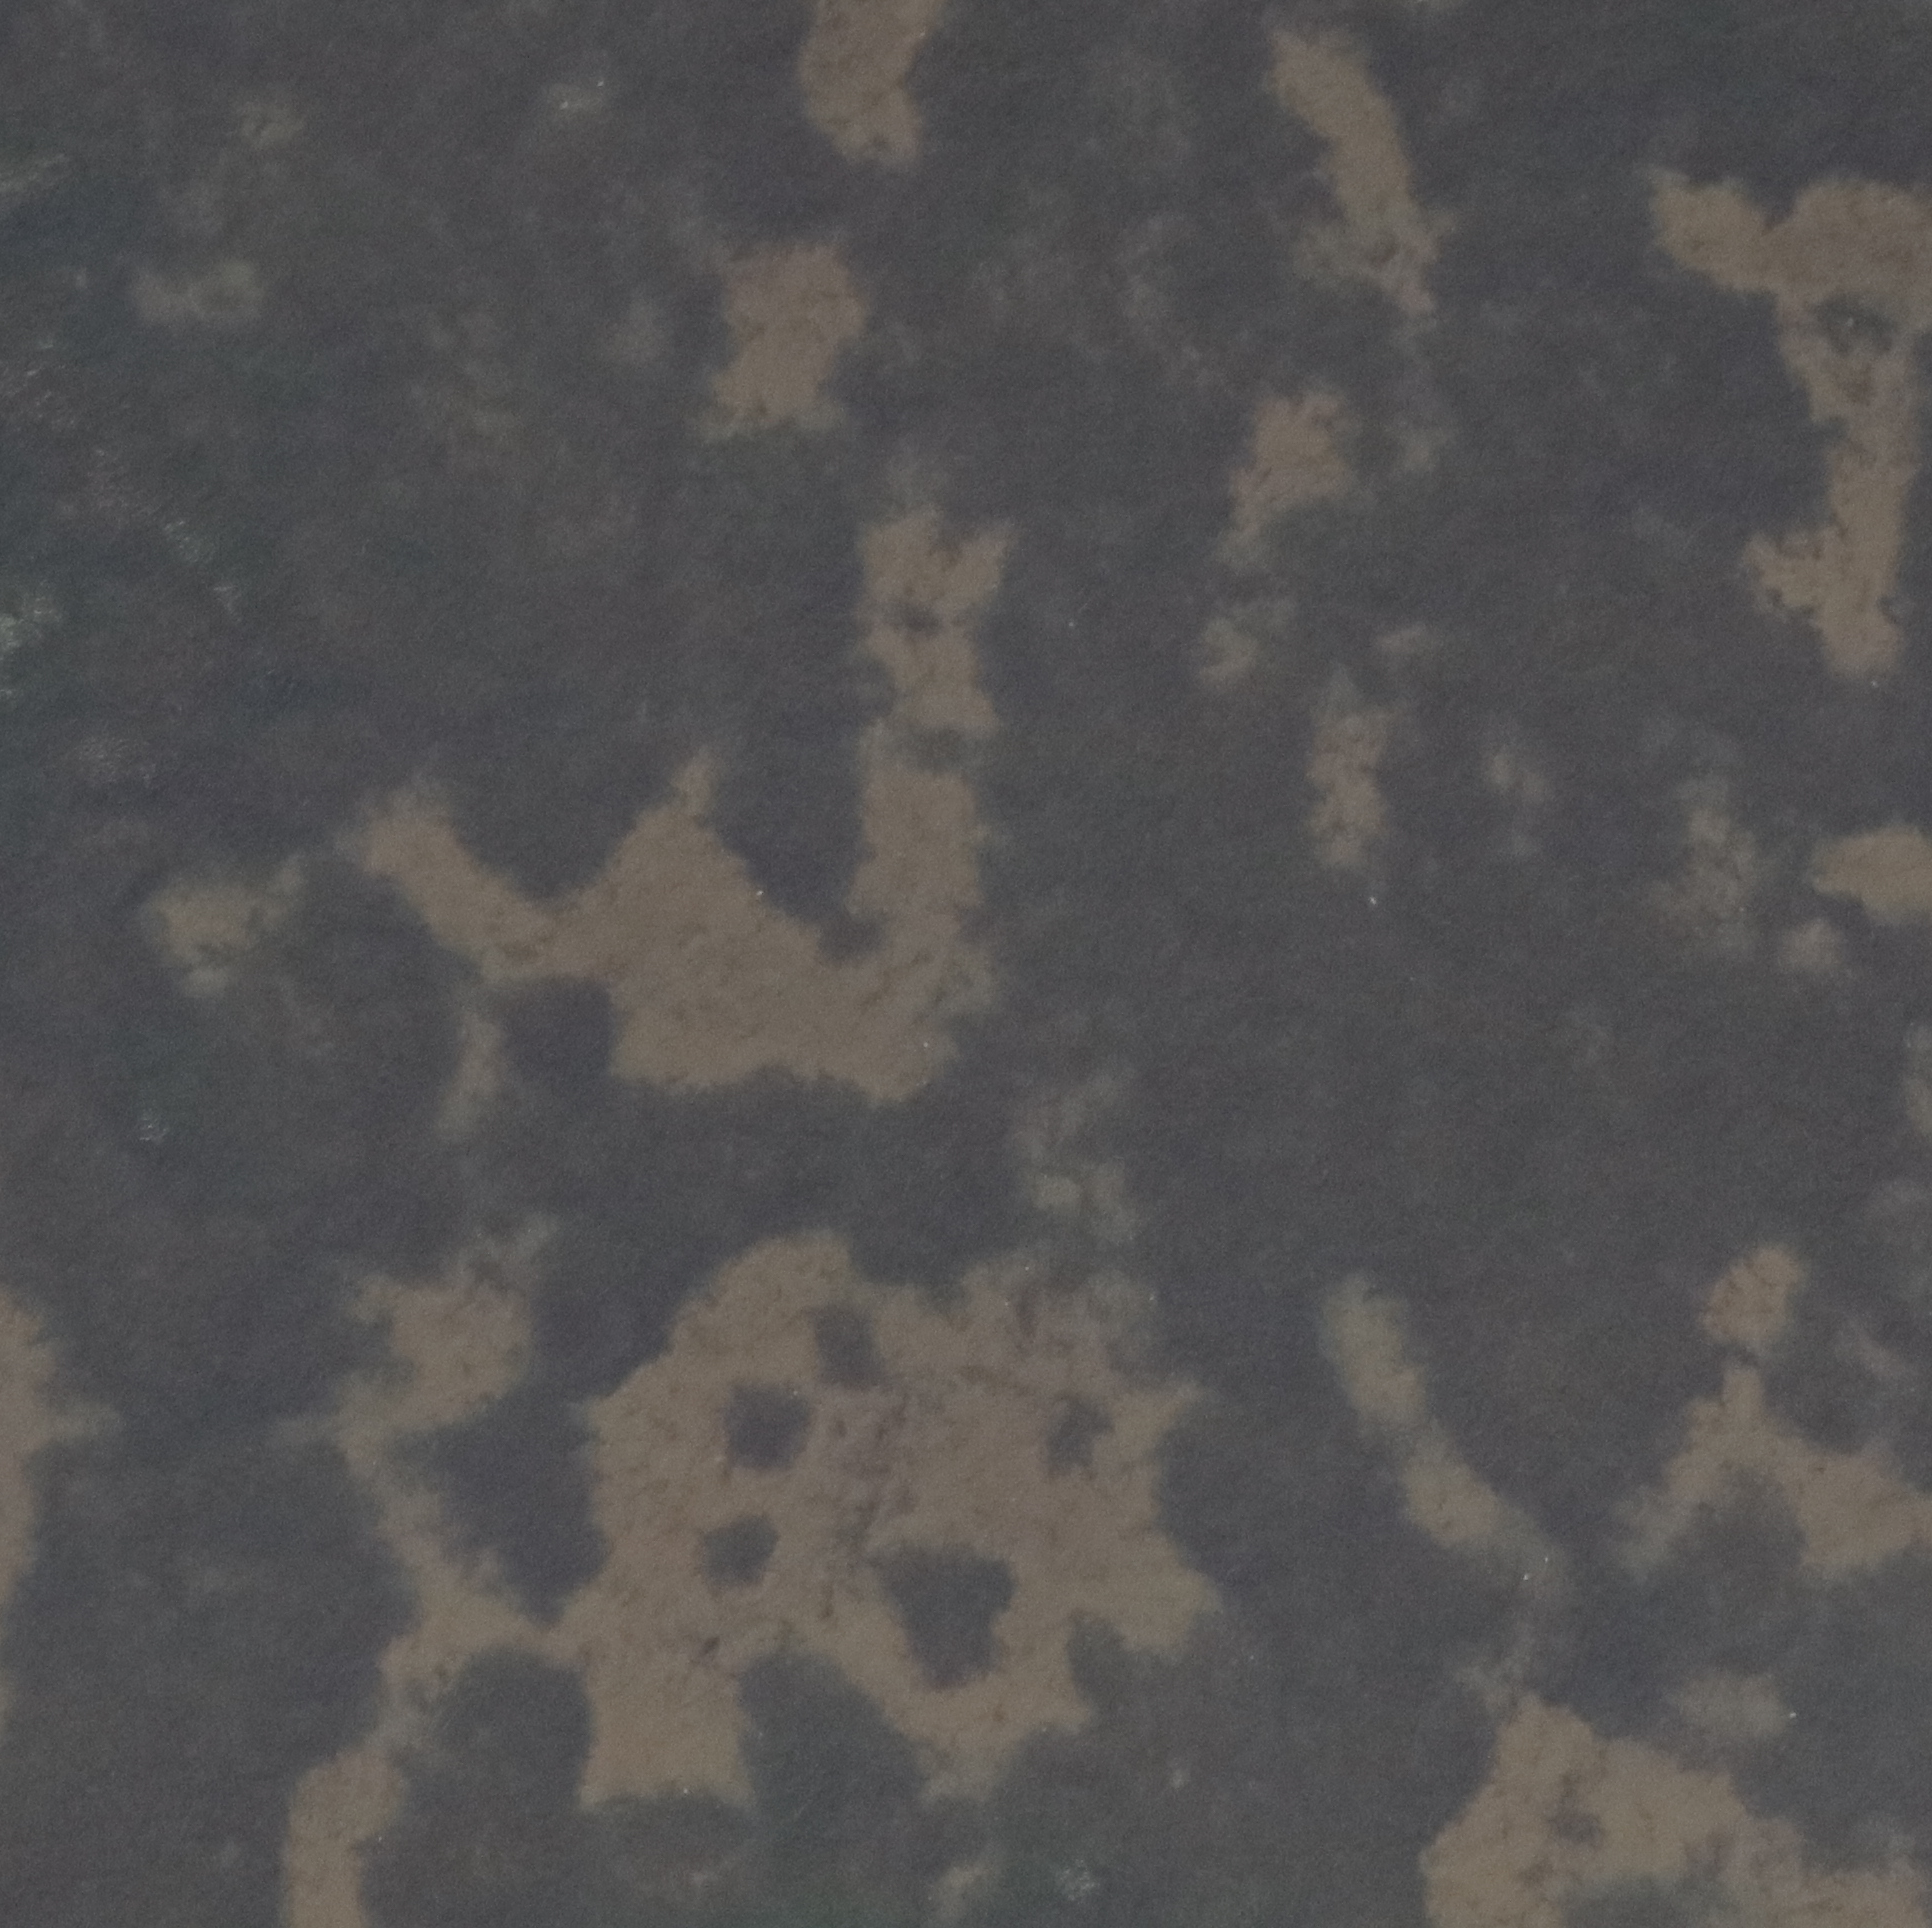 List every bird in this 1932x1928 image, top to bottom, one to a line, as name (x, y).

None